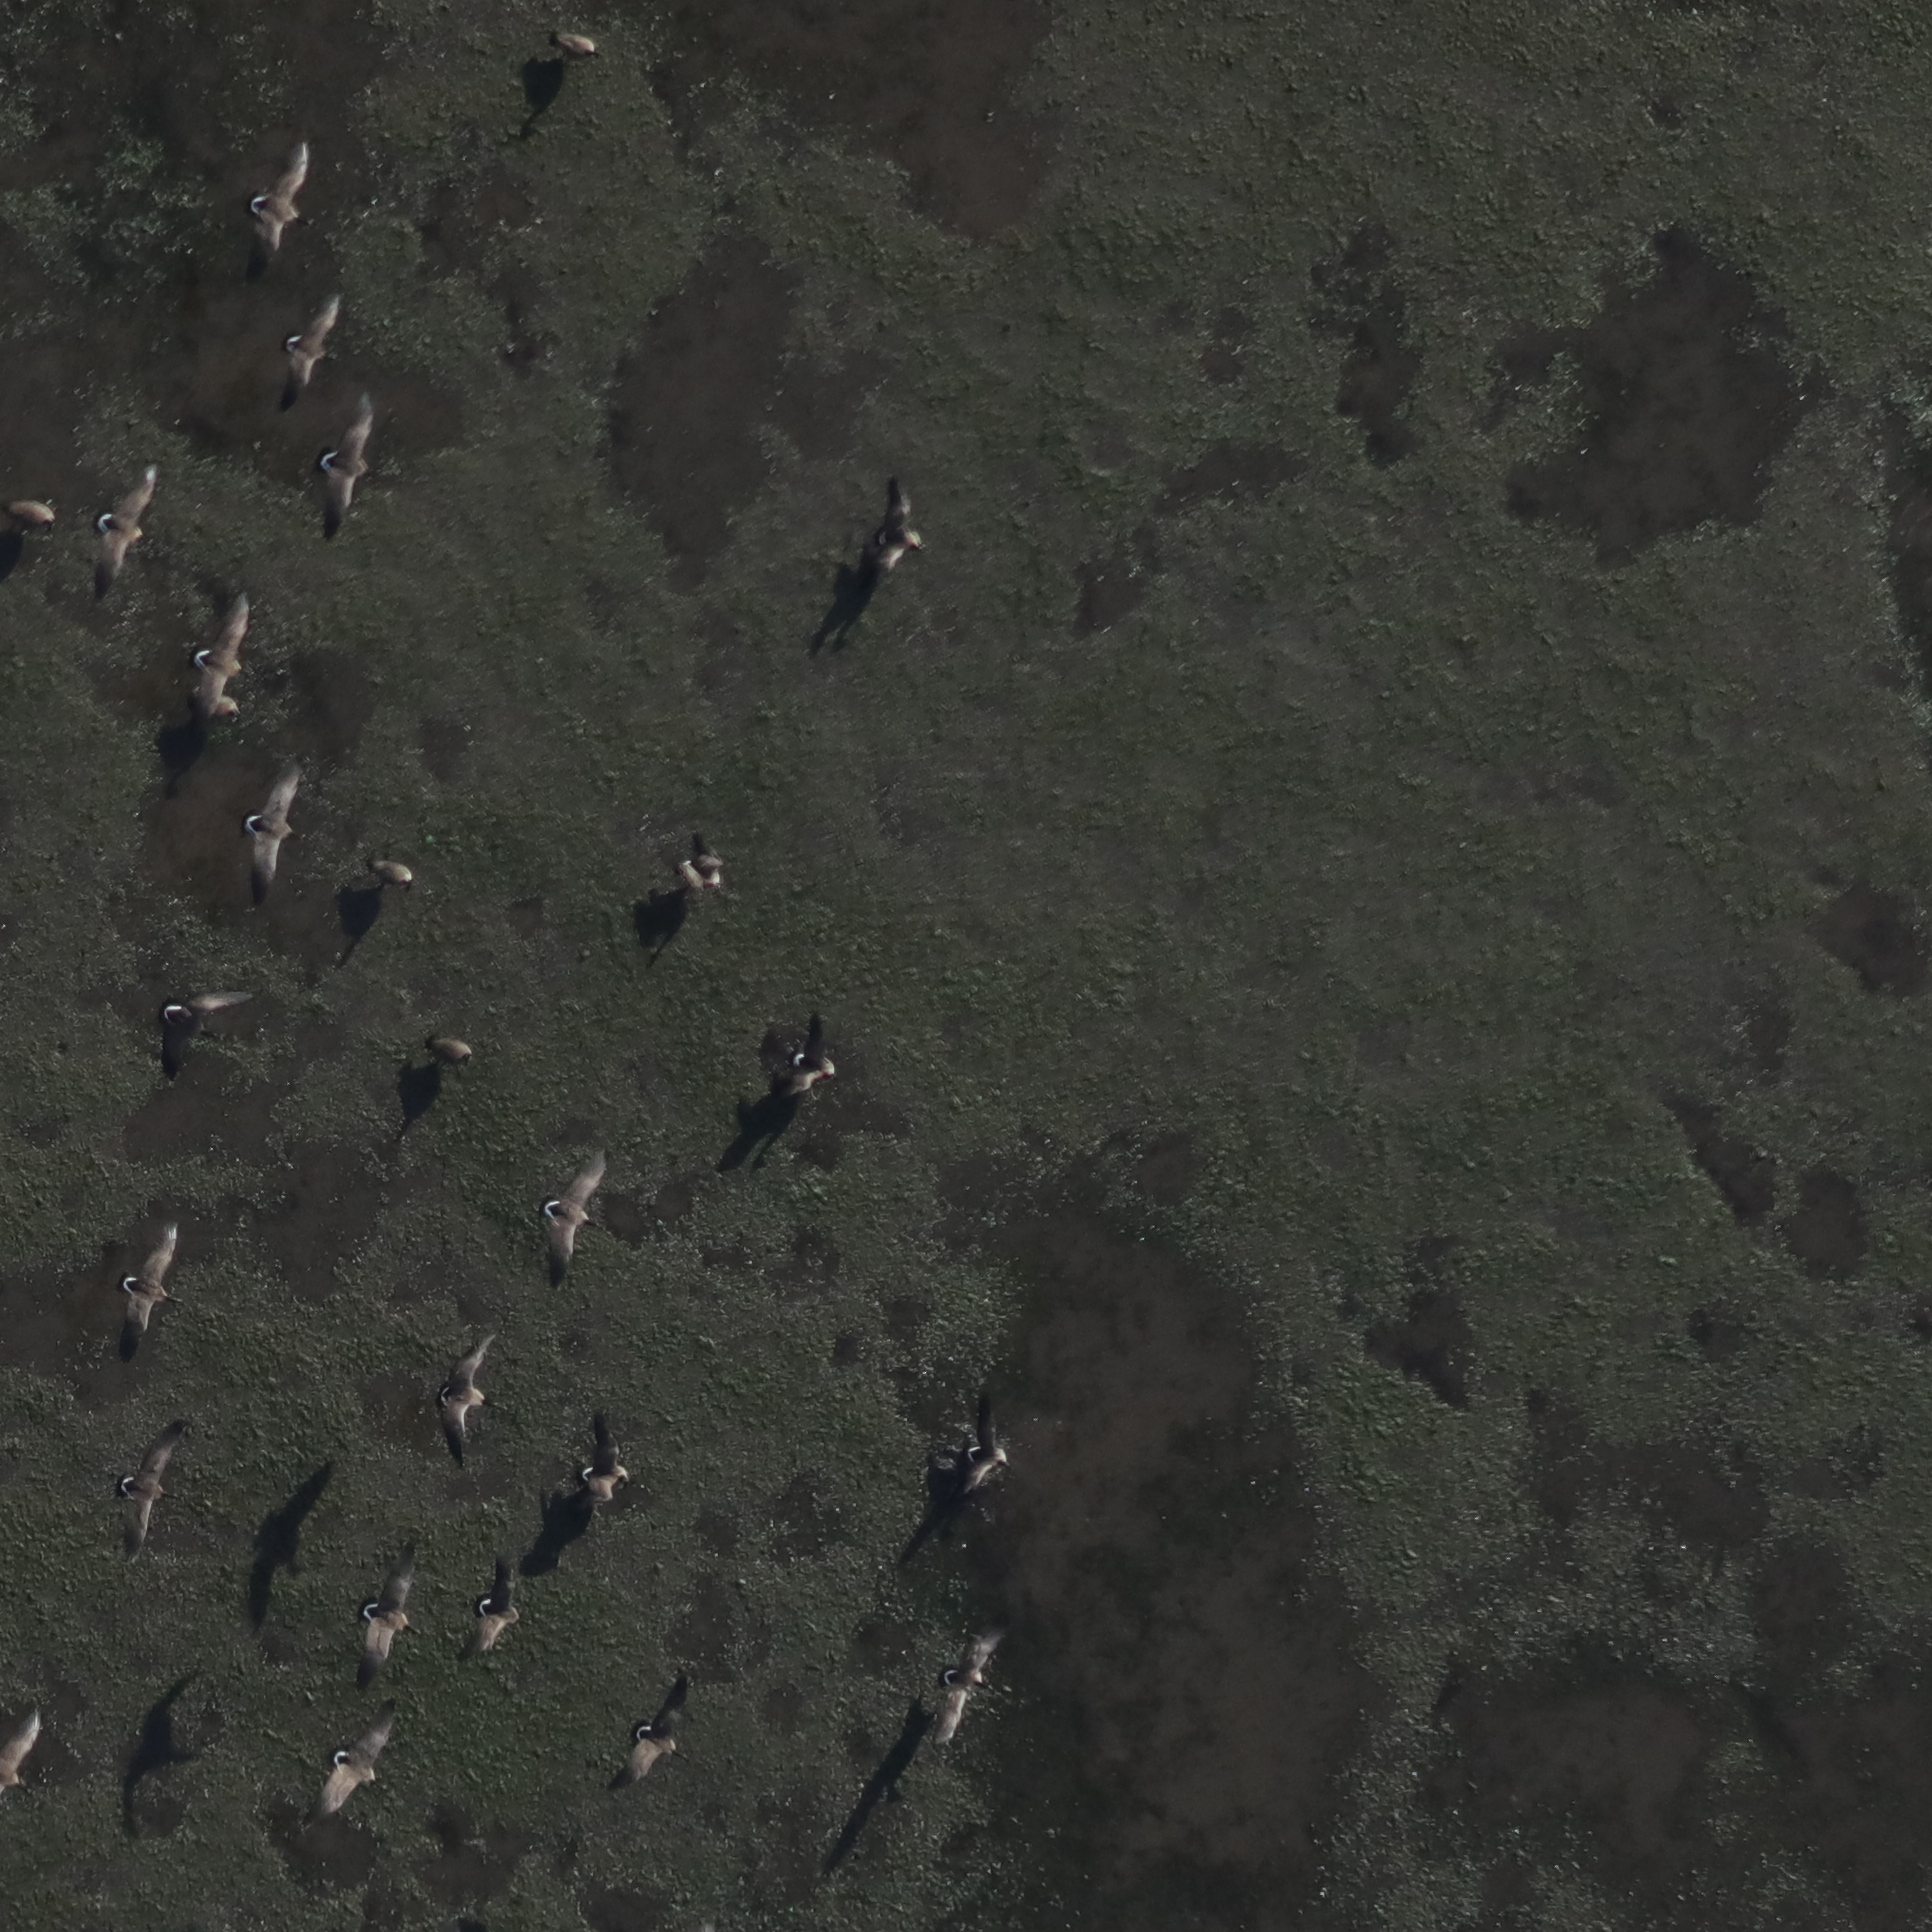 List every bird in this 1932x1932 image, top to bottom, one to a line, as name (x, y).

Canada goose (583, 42)
Canada goose (274, 207)
Canada goose (310, 338)
Canada goose (352, 471)
Canada goose (30, 513)
Canada goose (120, 524)
Canada goose (895, 539)
Canada goose (221, 670)
Canada goose (266, 828)
Canada goose (386, 872)
Canada goose (707, 875)
Canada goose (185, 1022)
Canada goose (452, 1048)
Canada goose (811, 1066)
Canada goose (578, 1216)
Canada goose (140, 1282)
Canada goose (470, 1394)
Canada goose (985, 1455)
Canada goose (605, 1473)
Canada goose (156, 1489)
Canada goose (389, 1607)
Canada goose (502, 1609)
Canada goose (967, 1677)
Canada goose (657, 1744)
Canada goose (2, 1765)
Canada goose (352, 1772)